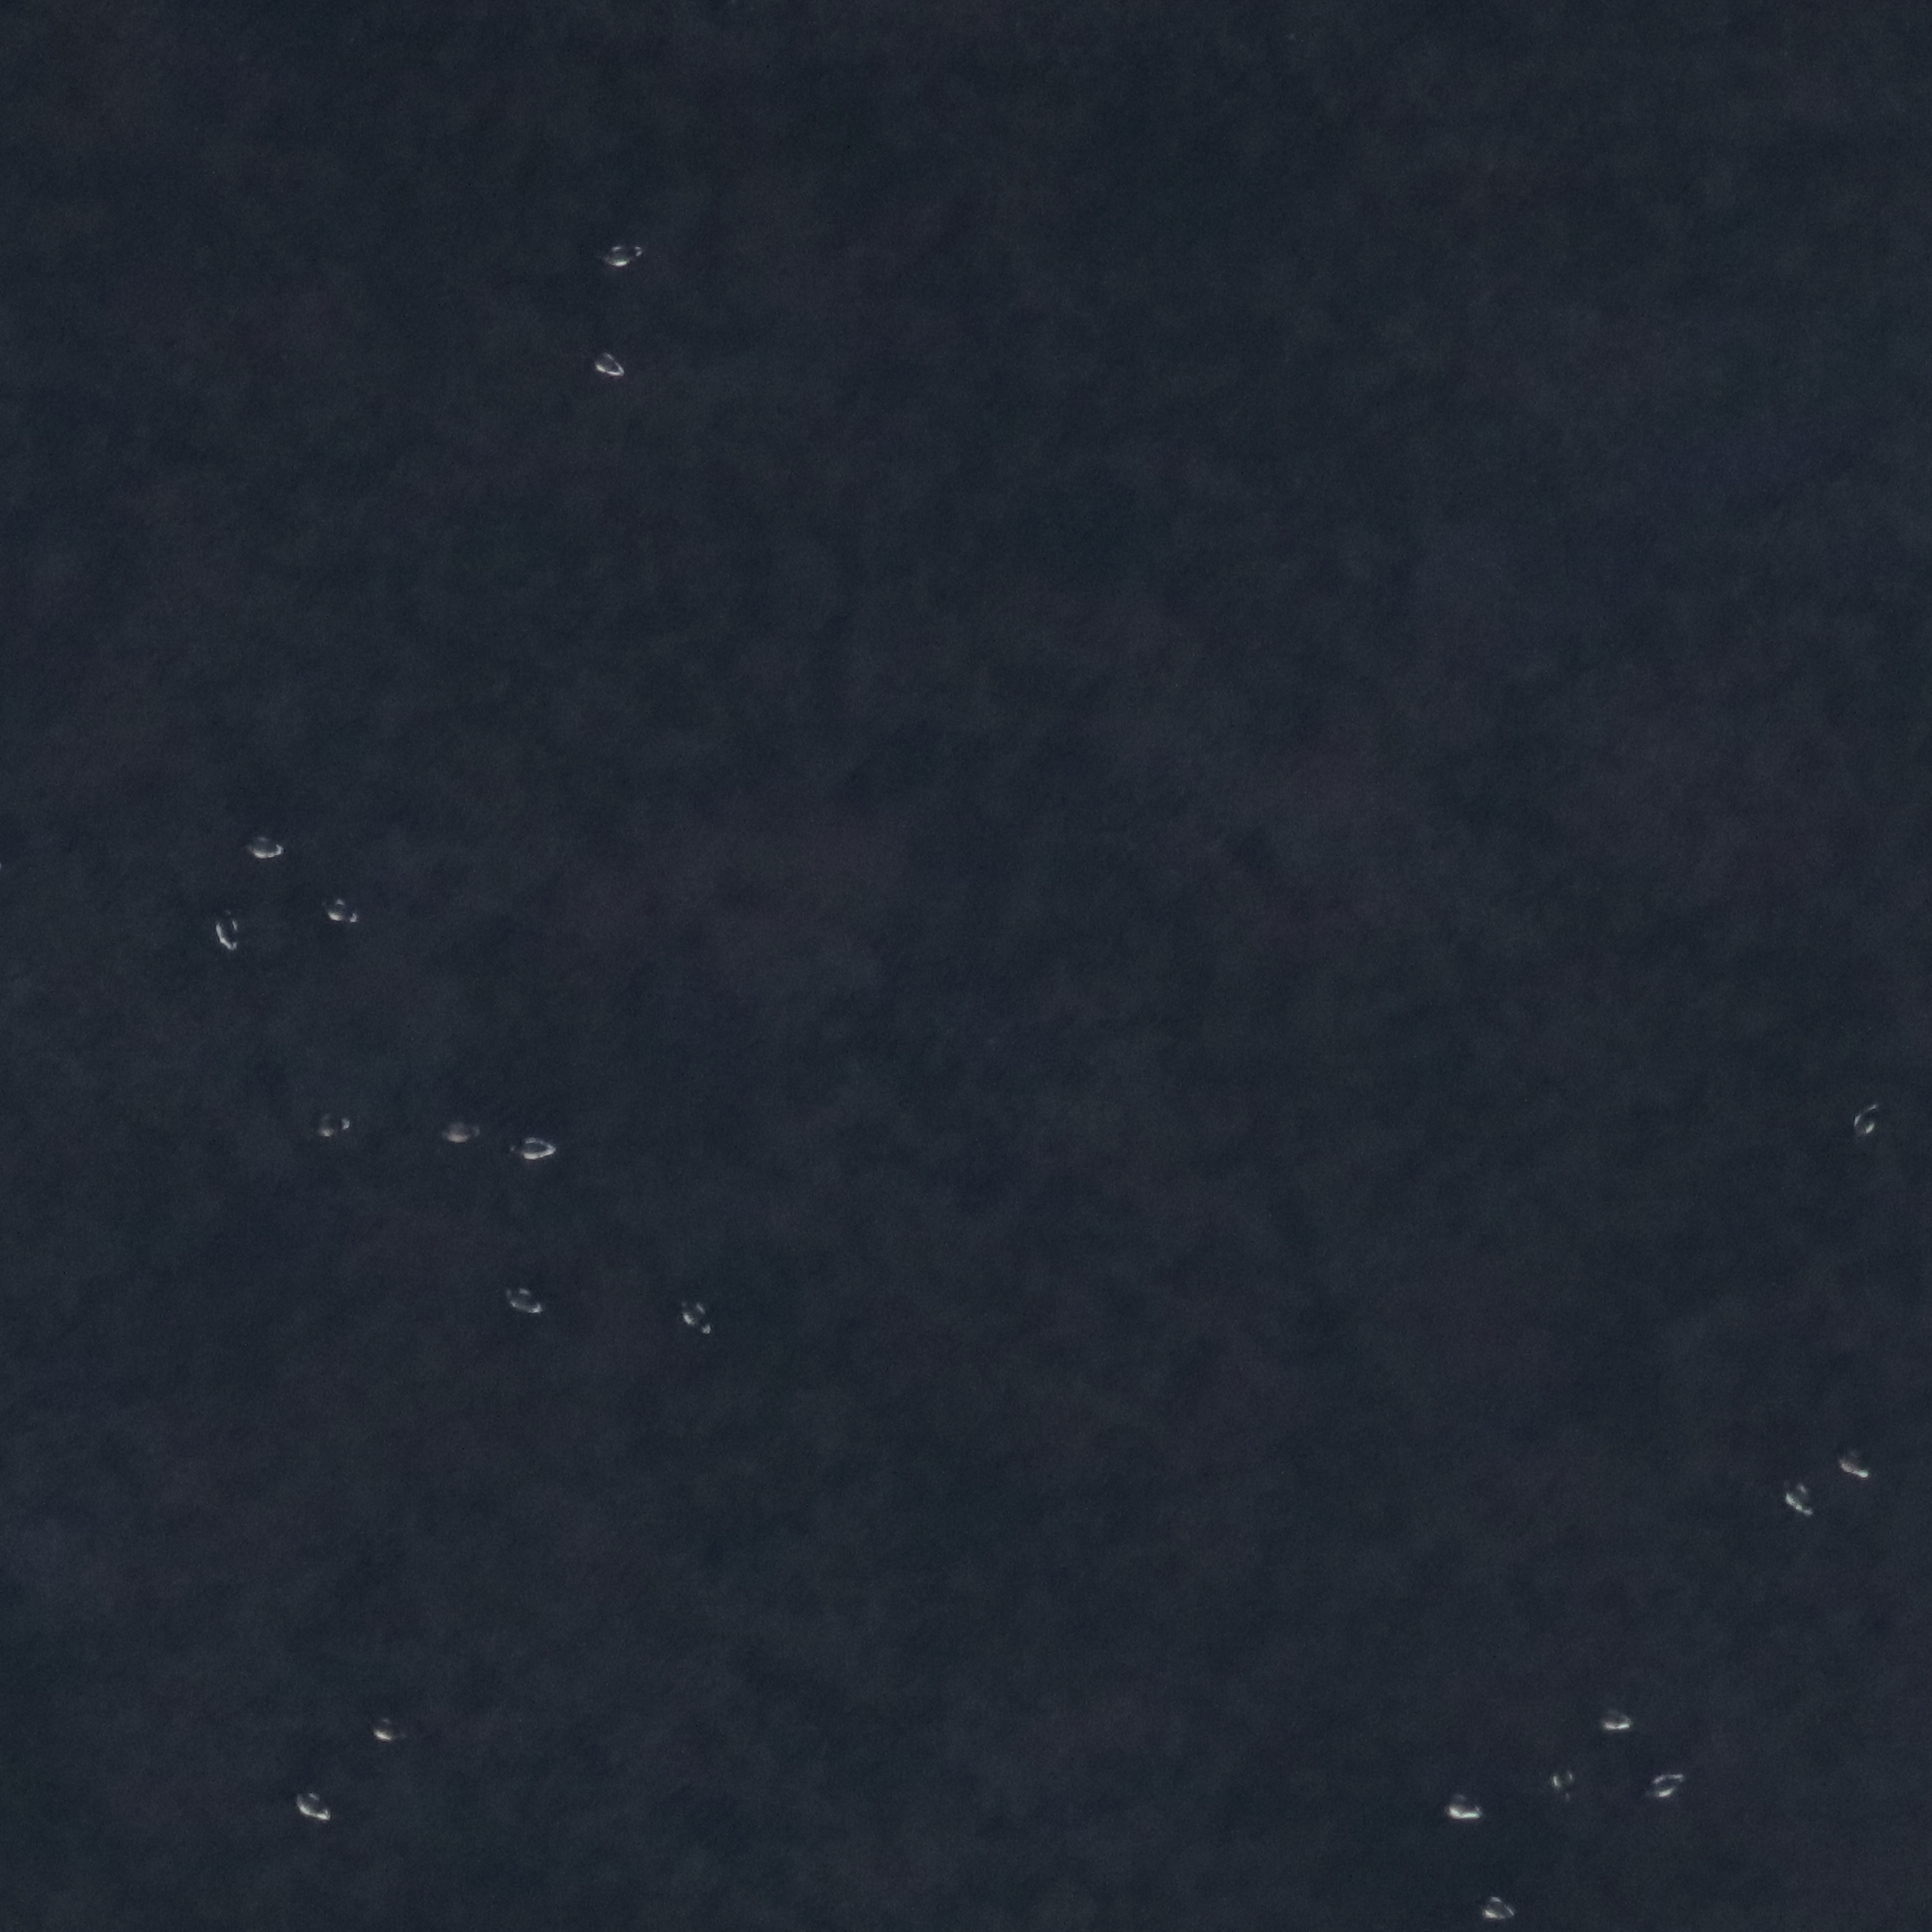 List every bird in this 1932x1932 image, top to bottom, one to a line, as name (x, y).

brant (620, 257)
brant (606, 363)
brant (261, 846)
brant (340, 911)
brant (228, 929)
brant (328, 1119)
brant (1866, 1124)
brant (459, 1129)
brant (534, 1147)
brant (522, 1299)
brant (697, 1317)
brant (1854, 1464)
brant (1799, 1490)
brant (1616, 1721)
brant (385, 1732)
brant (1561, 1780)
brant (1665, 1786)
brant (311, 1805)
brant (1464, 1806)
brant (1497, 1908)